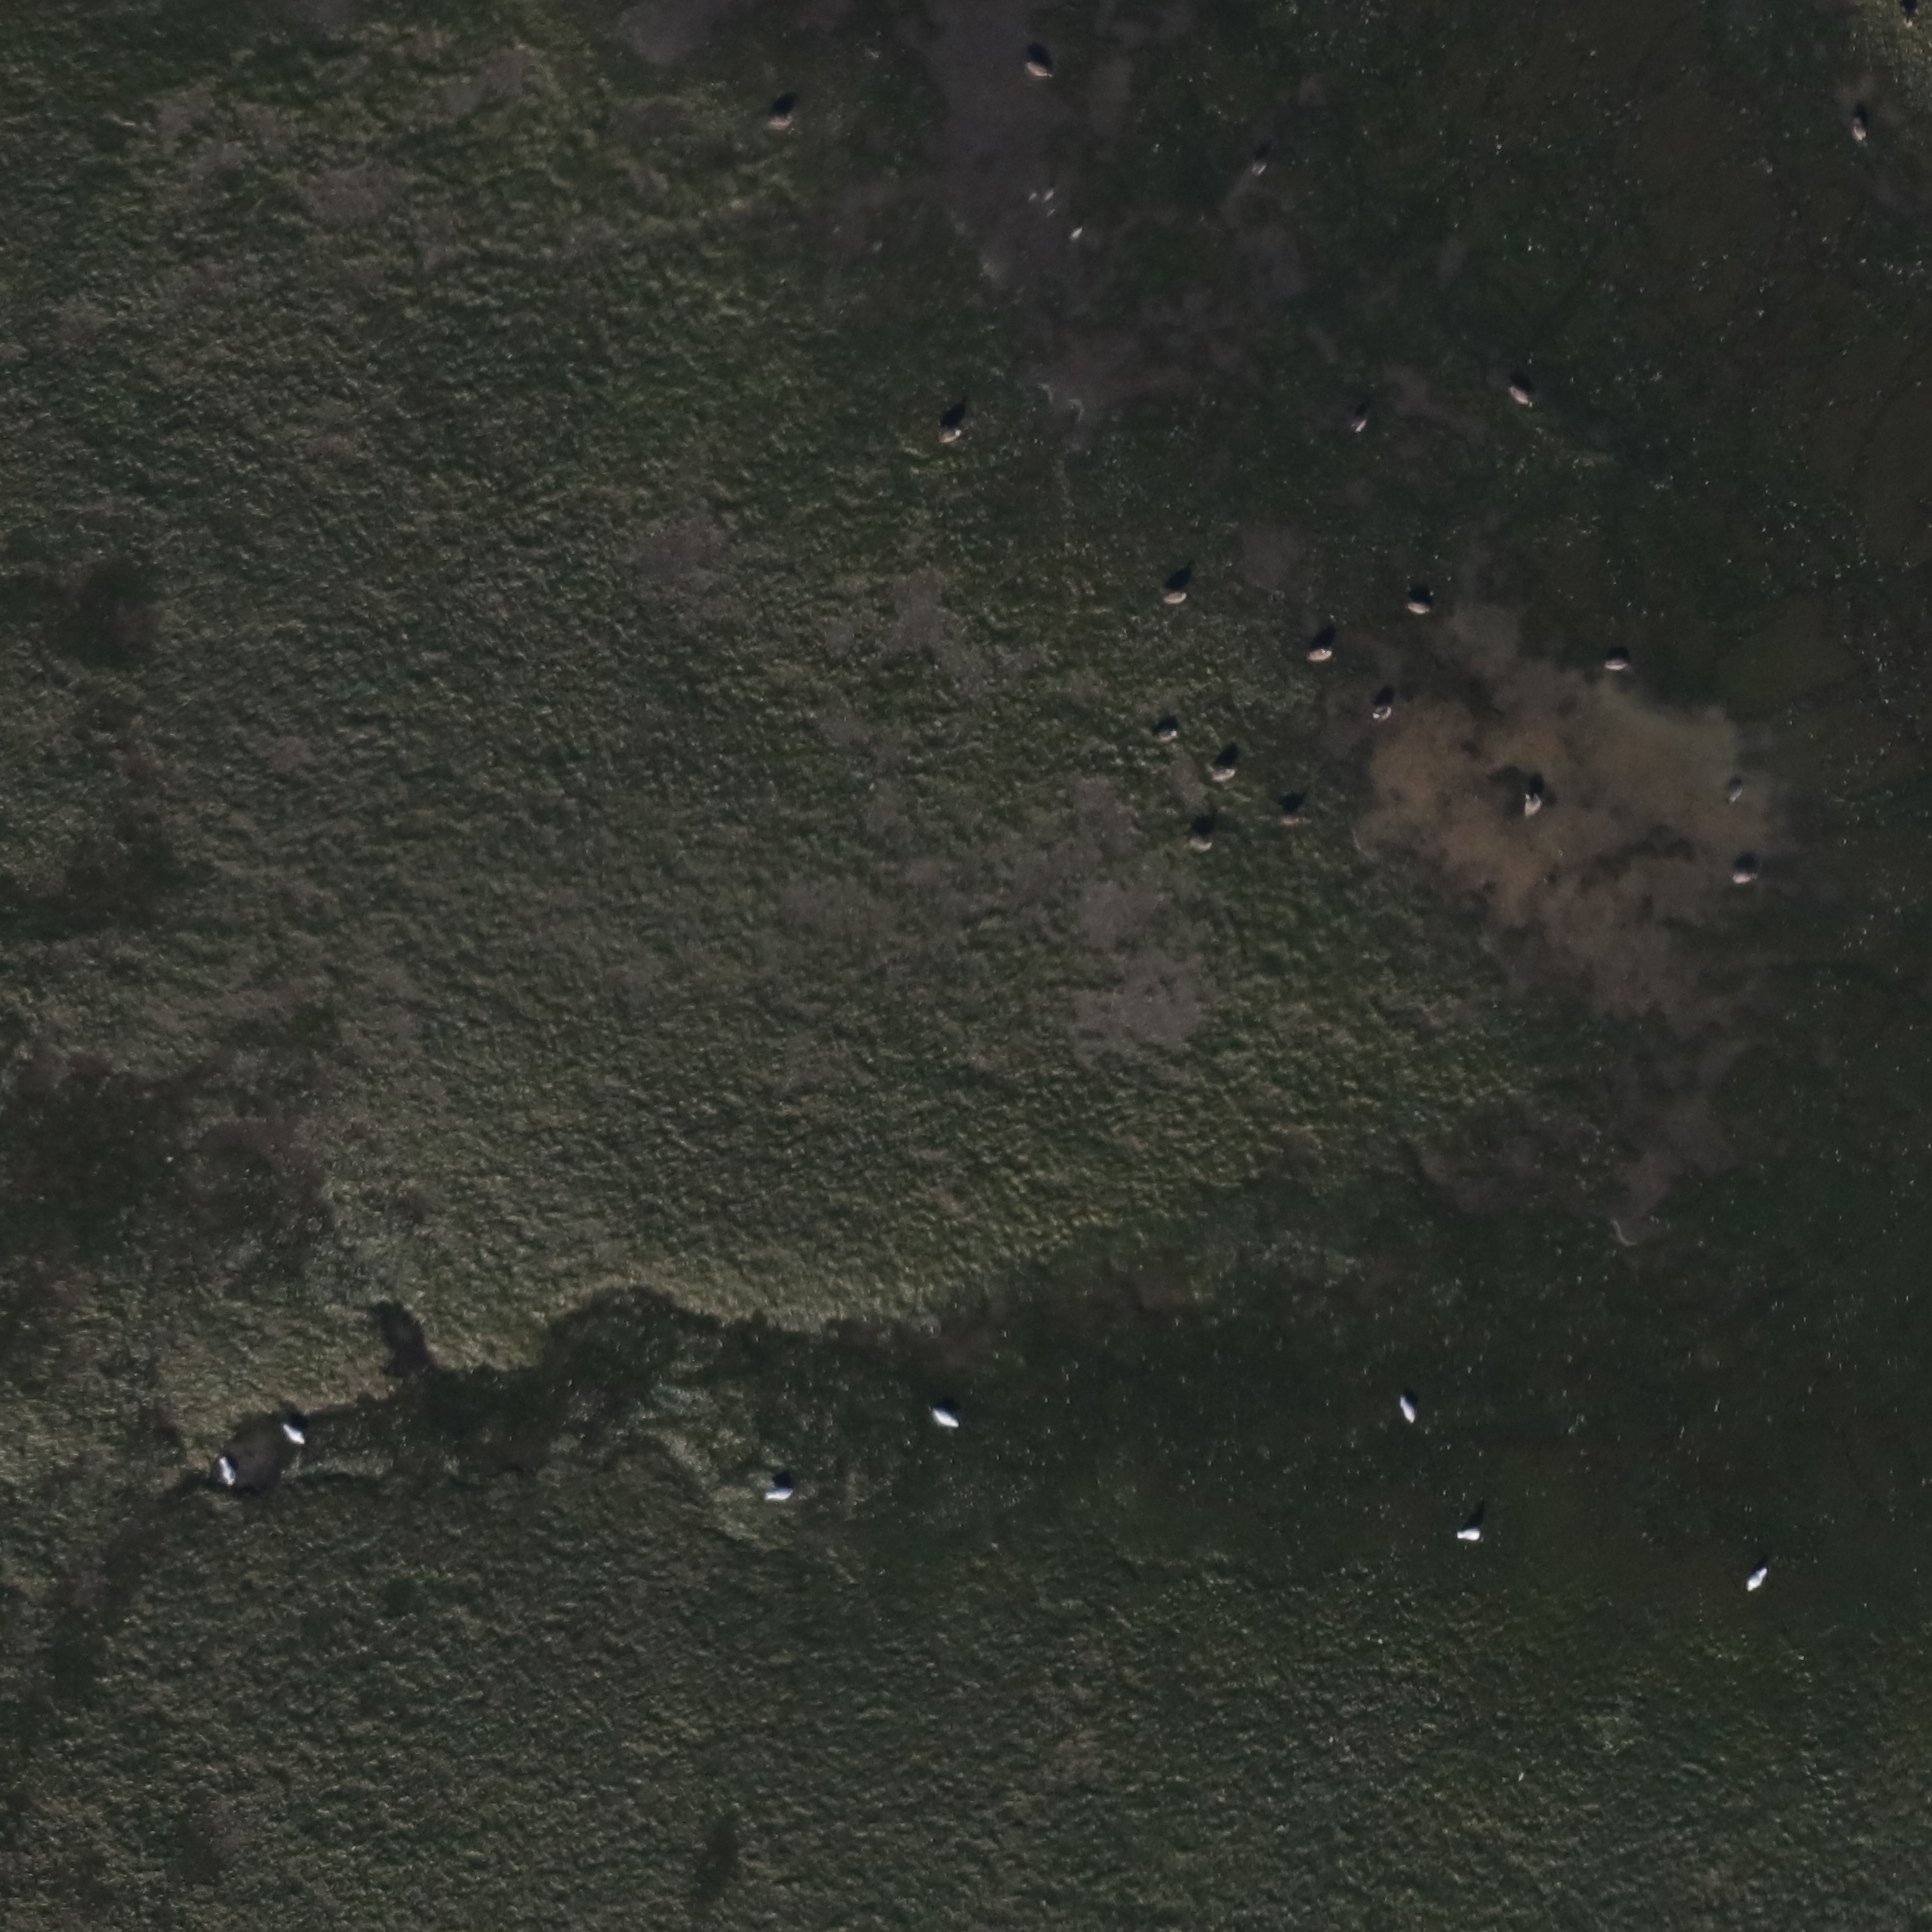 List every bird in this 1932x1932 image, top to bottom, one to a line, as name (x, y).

Canada goose (1909, 17)
Canada goose (1037, 67)
Canada goose (781, 122)
Canada goose (1862, 132)
Canada goose (1257, 167)
other bird (1051, 191)
other bird (1033, 199)
other bird (1050, 214)
other bird (1079, 236)
Canada goose (1517, 395)
Canada goose (1360, 423)
Canada goose (946, 436)
Canada goose (1170, 596)
Canada goose (1424, 610)
Canada goose (1325, 657)
Canada goose (1621, 662)
Canada goose (1381, 709)
Canada goose (1165, 731)
Canada goose (1230, 775)
Canada goose (1733, 798)
Canada goose (1533, 804)
Canada goose (1293, 817)
Canada goose (1205, 840)
Canada goose (1750, 871)
gull (1408, 1408)
gull (946, 1417)
gull (297, 1436)
gull (228, 1474)
gull (781, 1494)
gull (1470, 1536)
gull (1757, 1579)